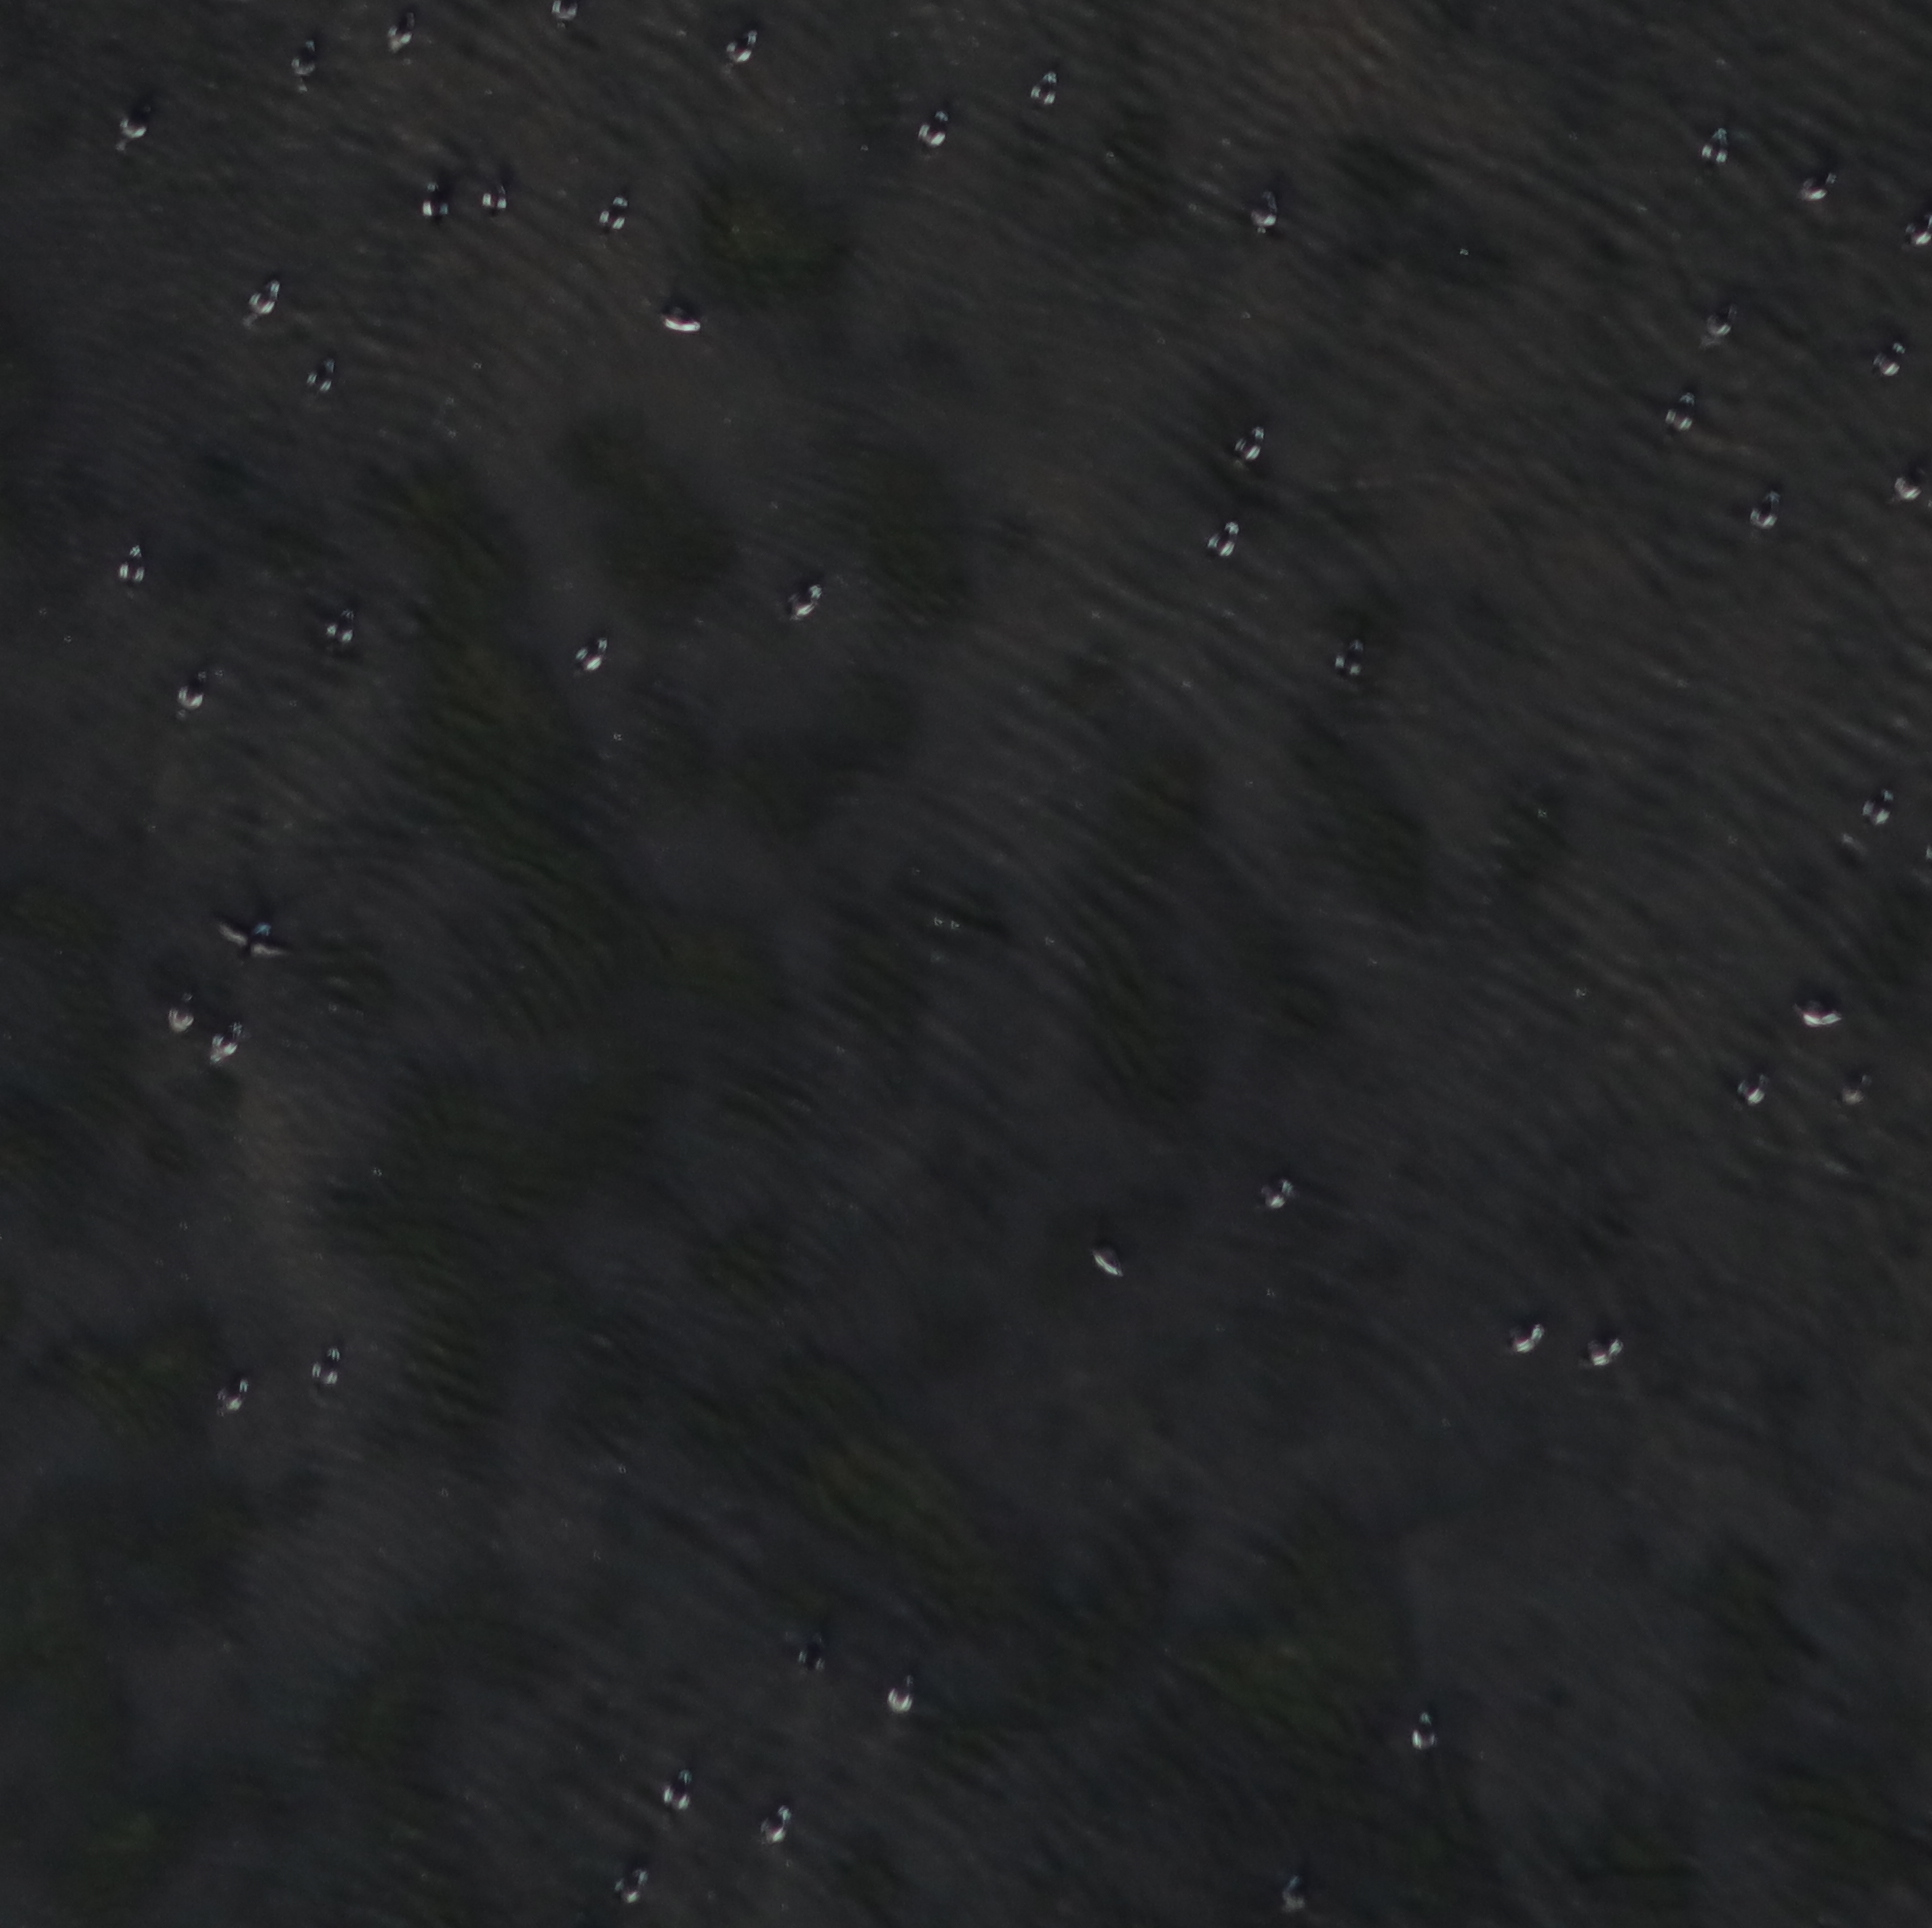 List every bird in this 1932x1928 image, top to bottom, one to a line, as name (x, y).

brant (568, 1)
brant (403, 29)
brant (739, 49)
brant (311, 66)
brant (1043, 91)
brant (132, 125)
brant (934, 127)
brant (1721, 148)
brant (1824, 182)
brant (501, 200)
brant (439, 204)
brant (1270, 213)
brant (621, 219)
brant (1921, 235)
brant (263, 300)
brant (689, 321)
brant (1720, 329)
brant (1886, 357)
brant (322, 380)
brant (1680, 414)
brant (1248, 449)
brant (1907, 483)
brant (1772, 503)
brant (1225, 533)
brant (135, 567)
brant (801, 601)
brant (334, 632)
brant (590, 661)
brant (1349, 664)
brant (188, 698)
brant (1880, 805)
brant (257, 941)
brant (1820, 1019)
brant (182, 1027)
brant (230, 1046)
brant (1751, 1090)
brant (1857, 1099)
brant (1275, 1195)
brant (1113, 1262)
brant (1534, 1335)
brant (1606, 1351)
brant (326, 1368)
brant (231, 1400)
brant (826, 1655)
brant (899, 1697)
brant (1424, 1740)
brant (672, 1788)
brant (776, 1826)
brant (628, 1885)
brant (1293, 1894)